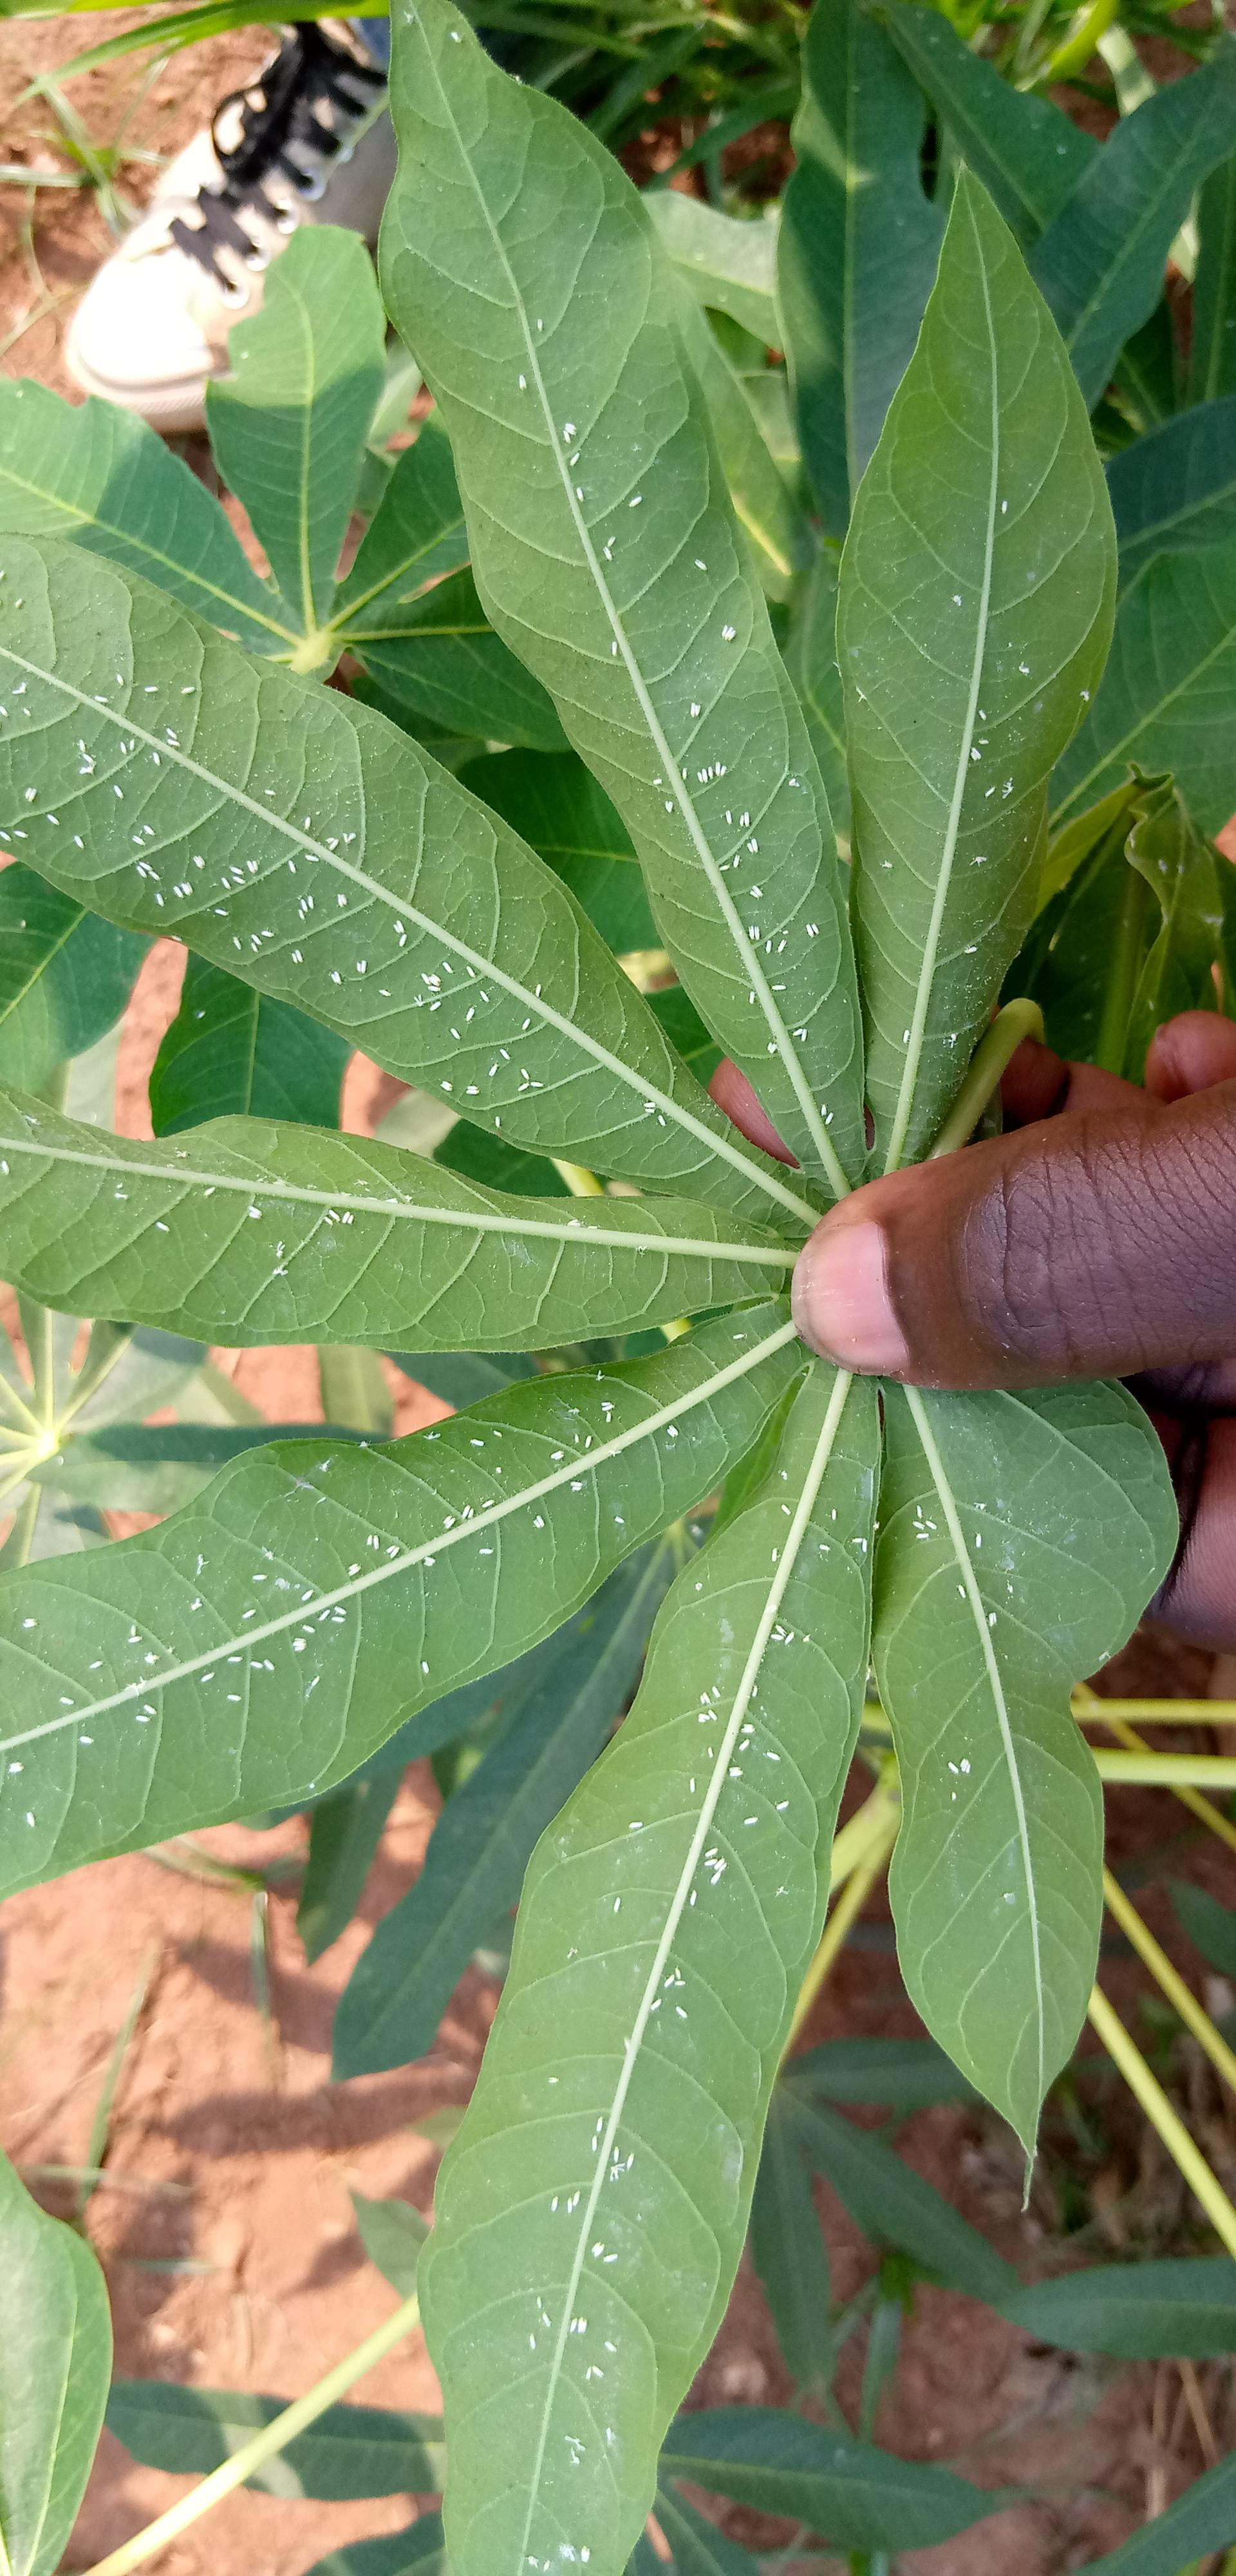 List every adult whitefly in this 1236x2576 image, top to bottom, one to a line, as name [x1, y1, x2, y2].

whitefly [534, 316, 547, 334]
whitefly [517, 372, 529, 393]
whitefly [563, 421, 578, 447]
whitefly [568, 451, 585, 467]
whitefly [574, 486, 587, 504]
whitefly [626, 494, 645, 510]
whitefly [1000, 498, 1009, 518]
whitefly [606, 533, 617, 550]
whitefly [603, 545, 615, 563]
whitefly [691, 555, 709, 574]
whitefly [1, 570, 5, 585]
whitefly [948, 592, 966, 609]
whitefly [15, 596, 24, 613]
whitefly [720, 623, 740, 641]
whitefly [609, 639, 619, 659]
whitefly [1017, 658, 1034, 676]
whitefly [115, 673, 129, 689]
whitefly [10, 681, 29, 696]
whitefly [179, 684, 198, 697]
whitefly [142, 685, 158, 695]
whitefly [1077, 687, 1091, 706]
whitefly [94, 695, 109, 705]
whitefly [688, 699, 704, 719]
whitefly [1, 704, 10, 719]
whitefly [21, 706, 32, 718]
whitefly [976, 707, 989, 723]
whitefly [164, 725, 182, 738]
whitefly [127, 735, 138, 752]
whitefly [977, 737, 992, 746]
whitefly [77, 738, 86, 752]
whitefly [165, 738, 182, 750]
whitefly [118, 740, 127, 757]
whitefly [968, 746, 983, 764]
whitefly [151, 751, 164, 769]
whitefly [713, 759, 727, 779]
whitefly [680, 765, 690, 782]
whitefly [695, 766, 713, 786]
whitefly [785, 774, 805, 797]
whitefly [651, 777, 665, 788]
whitefly [998, 777, 1018, 801]
whitefly [112, 782, 125, 800]
whitefly [982, 782, 999, 798]
whitefly [23, 785, 42, 803]
whitefly [261, 787, 277, 798]
whitefly [662, 799, 676, 815]
whitefly [738, 807, 753, 830]
whitefly [722, 808, 734, 827]
whitefly [45, 812, 61, 826]
whitefly [303, 814, 314, 831]
whitefly [142, 823, 158, 837]
whitefly [14, 829, 30, 840]
whitefly [341, 829, 359, 846]
whitefly [1, 831, 12, 842]
whitefly [72, 833, 86, 850]
whitefly [131, 834, 146, 847]
whitefly [325, 836, 341, 851]
whitefly [746, 837, 760, 856]
whitefly [303, 852, 321, 864]
whitefly [731, 853, 743, 869]
whitefly [192, 854, 207, 871]
whitefly [969, 855, 989, 871]
whitefly [287, 857, 298, 876]
whitefly [245, 858, 261, 875]
whitefly [878, 858, 895, 869]
whitefly [136, 859, 151, 880]
whitefly [718, 863, 730, 873]
whitefly [228, 864, 244, 875]
whitefly [148, 870, 162, 882]
whitefly [231, 875, 248, 885]
whitefly [220, 876, 231, 890]
whitefly [747, 884, 765, 900]
whitefly [155, 891, 166, 907]
whitefly [336, 892, 350, 910]
whitefly [212, 907, 230, 918]
whitefly [17, 918, 31, 931]
whitefly [392, 918, 406, 934]
whitefly [804, 921, 822, 940]
whitefly [747, 923, 762, 944]
whitefly [259, 930, 277, 939]
whitefly [250, 931, 263, 954]
whitefly [398, 932, 410, 949]
whitefly [232, 935, 245, 953]
whitefly [776, 938, 789, 954]
whitefly [764, 939, 774, 955]
whitefly [964, 944, 980, 955]
whitefly [290, 948, 303, 965]
whitefly [354, 958, 369, 975]
whitefly [441, 960, 453, 974]
whitefly [465, 964, 477, 979]
whitefly [330, 970, 343, 985]
whitefly [420, 970, 429, 985]
whitefly [428, 972, 444, 987]
whitefly [534, 981, 544, 1000]
whitefly [426, 983, 443, 994]
whitefly [771, 983, 789, 992]
whitefly [377, 987, 393, 998]
whitefly [478, 988, 491, 1004]
whitefly [746, 989, 758, 1006]
whitefly [429, 999, 442, 1012]
whitefly [464, 1006, 477, 1023]
whitefly [196, 1008, 209, 1021]
whitefly [519, 1016, 534, 1034]
whitefly [448, 1025, 464, 1042]
whitefly [899, 1026, 913, 1045]
whitefly [791, 1027, 804, 1037]
whitefly [800, 1028, 808, 1044]
whitefly [946, 1029, 964, 1051]
whitefly [766, 1039, 777, 1057]
whitefly [498, 1046, 514, 1063]
whitefly [487, 1061, 500, 1078]
whitefly [518, 1066, 531, 1081]
whitefly [440, 1078, 454, 1094]
whitefly [529, 1080, 545, 1089]
whitefly [517, 1081, 530, 1094]
whitefly [464, 1083, 484, 1096]
whitefly [641, 1099, 658, 1115]
whitefly [819, 1102, 829, 1116]
whitefly [825, 1111, 836, 1127]
whitefly [656, 1112, 668, 1129]
whitefly [494, 1113, 503, 1131]
whitefly [173, 1148, 189, 1159]
whitefly [1, 1159, 12, 1177]
whitefly [203, 1183, 218, 1200]
whitefly [112, 1190, 131, 1201]
whitefly [384, 1196, 401, 1206]
whitefly [246, 1202, 263, 1220]
whitefly [328, 1207, 341, 1223]
whitefly [342, 1208, 355, 1226]
whitefly [323, 1213, 335, 1227]
whitefly [153, 1220, 173, 1234]
whitefly [274, 1238, 285, 1258]
whitefly [269, 1263, 291, 1277]
whitefly [730, 1331, 747, 1341]
whitefly [594, 1368, 606, 1381]
whitefly [599, 1399, 617, 1411]
whitefly [604, 1411, 614, 1426]
whitefly [665, 1423, 681, 1439]
whitefly [491, 1428, 505, 1439]
whitefly [419, 1431, 445, 1440]
whitefly [583, 1433, 593, 1449]
whitefly [468, 1436, 485, 1446]
whitefly [358, 1439, 370, 1452]
whitefly [547, 1449, 565, 1462]
whitefly [318, 1457, 332, 1473]
whitefly [494, 1464, 503, 1475]
whitefly [568, 1478, 586, 1493]
whitefly [480, 1498, 498, 1509]
whitefly [971, 1499, 990, 1511]
whitefly [779, 1501, 793, 1516]
whitefly [461, 1502, 476, 1520]
whitefly [914, 1503, 926, 1520]
whitefly [829, 1507, 841, 1522]
whitefly [442, 1512, 456, 1531]
whitefly [531, 1513, 550, 1531]
whitefly [612, 1514, 627, 1526]
whitefly [924, 1517, 939, 1531]
whitefly [911, 1519, 925, 1531]
whitefly [973, 1530, 986, 1549]
whitefly [915, 1531, 931, 1539]
whitefly [364, 1532, 375, 1548]
whitefly [372, 1534, 382, 1551]
whitefly [850, 1534, 862, 1544]
whitefly [861, 1535, 868, 1553]
whitefly [817, 1540, 833, 1555]
whitefly [261, 1544, 278, 1563]
whitefly [385, 1544, 403, 1560]
whitefly [477, 1546, 496, 1557]
whitefly [769, 1546, 779, 1563]
whitefly [195, 1551, 211, 1576]
whitefly [421, 1553, 437, 1569]
whitefly [346, 1562, 362, 1578]
whitefly [250, 1571, 269, 1584]
whitefly [1005, 1578, 1018, 1596]
whitefly [956, 1583, 969, 1598]
whitefly [300, 1586, 315, 1603]
whitefly [188, 1595, 207, 1612]
whitefly [332, 1604, 348, 1615]
whitefly [318, 1607, 331, 1622]
whitefly [241, 1607, 257, 1620]
whitefly [988, 1610, 1000, 1629]
whitefly [330, 1615, 348, 1624]
whitefly [19, 1616, 41, 1631]
whitefly [128, 1622, 140, 1637]
whitefly [300, 1622, 318, 1634]
whitefly [774, 1623, 788, 1634]
whitefly [784, 1630, 796, 1647]
whitefly [770, 1632, 783, 1642]
whitefly [799, 1632, 814, 1645]
whitefly [126, 1634, 144, 1644]
whitefly [141, 1650, 163, 1665]
whitefly [225, 1654, 245, 1663]
whitefly [262, 1658, 278, 1673]
whitefly [418, 1658, 433, 1676]
whitefly [87, 1658, 105, 1670]
whitefly [248, 1659, 264, 1671]
whitefly [199, 1671, 216, 1683]
whitefly [310, 1673, 323, 1689]
whitefly [750, 1683, 760, 1699]
whitefly [709, 1684, 722, 1699]
whitefly [225, 1691, 243, 1705]
whitefly [698, 1691, 711, 1705]
whitefly [57, 1694, 76, 1707]
whitefly [143, 1703, 158, 1717]
whitefly [706, 1709, 718, 1721]
whitefly [697, 1712, 710, 1722]
whitefly [133, 1713, 151, 1723]
whitefly [738, 1721, 760, 1734]
whitefly [77, 1733, 97, 1745]
whitefly [737, 1738, 753, 1752]
whitefly [705, 1744, 717, 1759]
whitefly [763, 1748, 783, 1763]
whitefly [959, 1757, 972, 1776]
whitefly [946, 1759, 959, 1776]
whitefly [6, 1761, 26, 1774]
whitefly [726, 1763, 745, 1779]
whitefly [688, 1776, 697, 1795]
whitefly [949, 1789, 961, 1803]
whitefly [774, 1797, 793, 1812]
whitefly [24, 1810, 38, 1830]
whitefly [742, 1815, 762, 1827]
whitefly [626, 1819, 648, 1832]
whitefly [704, 1846, 720, 1857]
whitefly [702, 1857, 720, 1867]
whitefly [709, 1871, 722, 1887]
whitefly [688, 1888, 698, 1907]
whitefly [612, 1895, 623, 1915]
whitefly [565, 1945, 581, 1960]
whitefly [674, 1965, 687, 1988]
whitefly [663, 1973, 676, 1988]
whitefly [650, 1997, 663, 2011]
whitefly [673, 2003, 689, 2020]
whitefly [545, 2074, 560, 2085]
whitefly [595, 2114, 605, 2134]
whitefly [590, 2133, 599, 2152]
whitefly [612, 2145, 623, 2163]
whitefly [625, 2150, 636, 2173]
whitefly [608, 2160, 626, 2182]
whitefly [572, 2188, 582, 2208]
whitefly [550, 2194, 559, 2214]
whitefly [565, 2195, 574, 2215]
whitefly [591, 2239, 607, 2258]
whitefly [601, 2251, 622, 2264]
whitefly [535, 2294, 543, 2311]
whitefly [541, 2309, 553, 2327]
whitefly [577, 2316, 590, 2338]
whitefly [568, 2317, 578, 2333]
whitefly [528, 2331, 538, 2351]
whitefly [601, 2338, 618, 2353]
whitefly [592, 2363, 607, 2380]
whitefly [583, 2365, 592, 2382]
whitefly [604, 2425, 617, 2445]
whitefly [563, 2432, 582, 2445]
whitefly [569, 2446, 581, 2467]
whitefly [558, 2540, 577, 2564]
whitefly [579, 2544, 592, 2564]
whitefly [525, 2554, 539, 2567]
whitefly [542, 2558, 552, 2570]